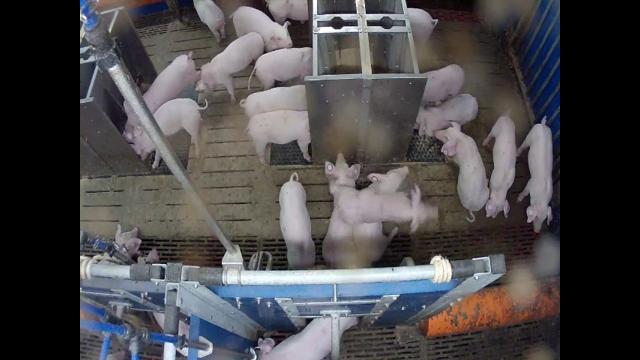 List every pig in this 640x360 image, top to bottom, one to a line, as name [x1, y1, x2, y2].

pig [191, 0, 227, 43]
pig [264, 0, 309, 27]
pig [229, 7, 293, 52]
pig [408, 8, 440, 60]
pig [193, 31, 266, 106]
pig [248, 45, 311, 92]
pig [122, 50, 202, 143]
pig [421, 64, 465, 103]
pig [238, 84, 309, 119]
pig [412, 92, 479, 137]
pig [130, 97, 209, 170]
pig [483, 108, 517, 218]
pig [243, 110, 313, 162]
pig [517, 116, 555, 232]
pig [433, 121, 490, 223]
pig [322, 151, 362, 266]
pig [353, 164, 410, 262]
pig [277, 171, 317, 268]
pig [328, 178, 440, 234]
pig [113, 224, 144, 259]
pig [148, 248, 189, 356]
pig [256, 317, 360, 359]